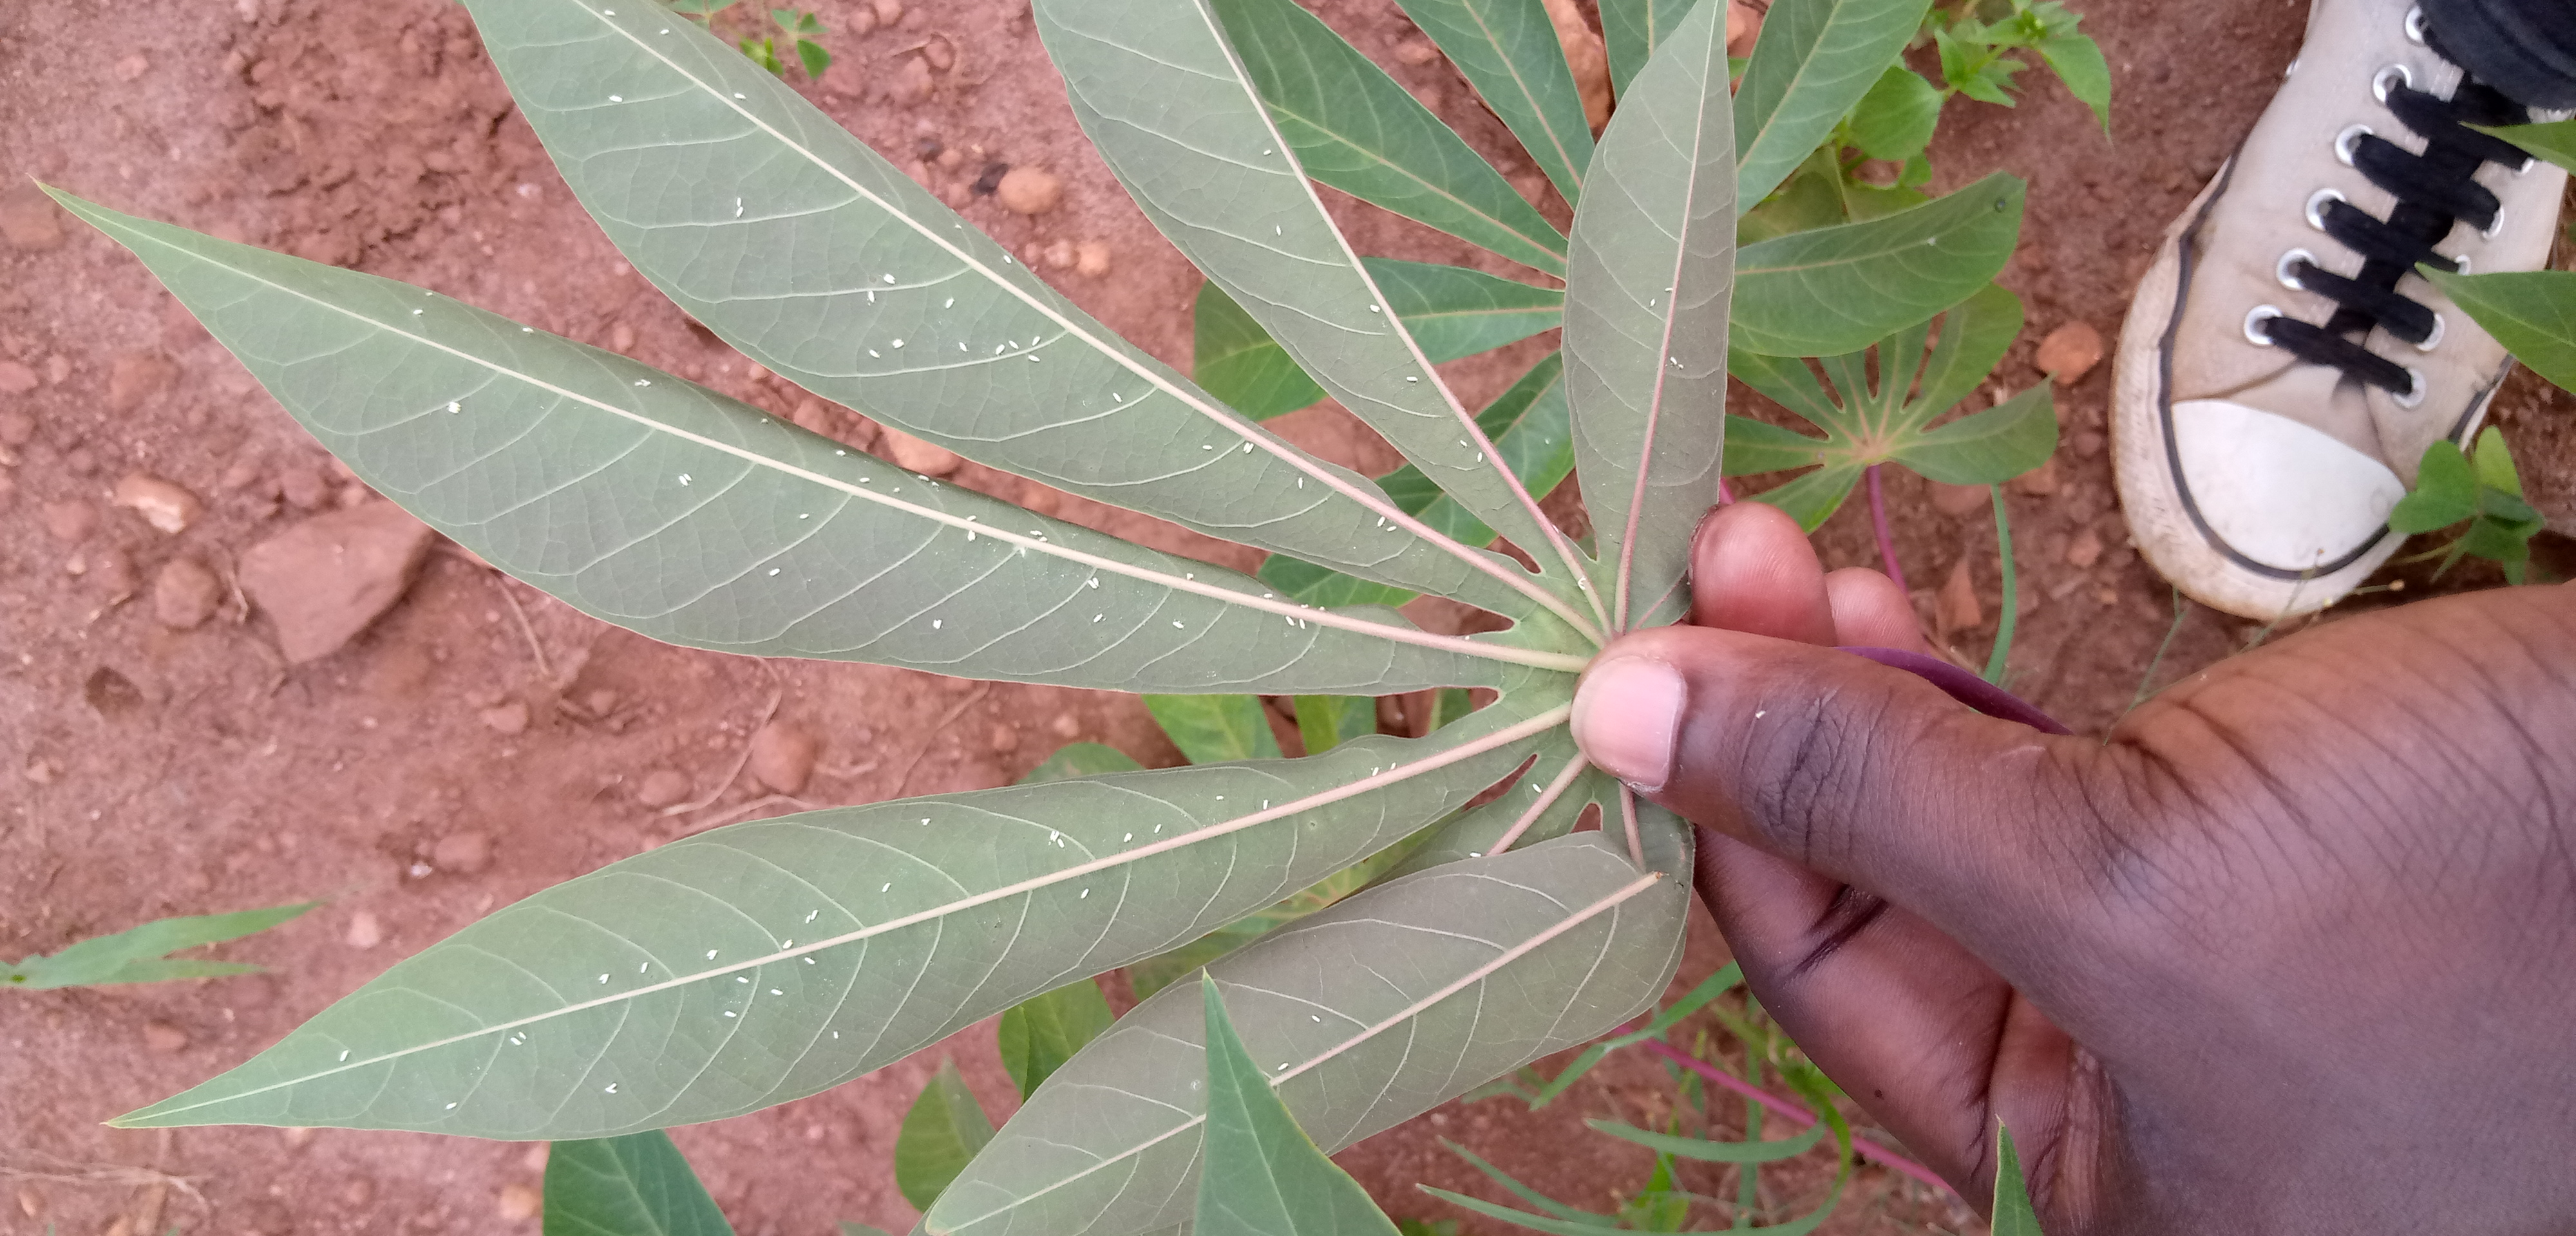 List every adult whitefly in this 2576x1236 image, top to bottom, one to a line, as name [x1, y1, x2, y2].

whitefly [603, 8, 616, 17]
whitefly [659, 28, 670, 35]
whitefly [734, 91, 747, 100]
whitefly [607, 94, 623, 102]
whitefly [1262, 149, 1273, 157]
whitefly [735, 195, 743, 207]
whitefly [735, 206, 744, 219]
whitefly [1274, 223, 1284, 237]
whitefly [1003, 254, 1012, 264]
whitefly [885, 272, 895, 280]
whitefly [883, 276, 896, 283]
whitefly [1663, 285, 1674, 292]
whitefly [867, 288, 876, 303]
whitefly [424, 290, 434, 298]
whitefly [945, 296, 956, 310]
whitefly [1649, 297, 1656, 308]
whitefly [1369, 303, 1381, 314]
whitefly [412, 307, 424, 316]
whitefly [522, 324, 534, 334]
whitefly [1031, 335, 1041, 346]
whitefly [891, 338, 902, 344]
whitefly [1009, 339, 1019, 350]
whitefly [958, 340, 968, 353]
whitefly [895, 341, 905, 348]
whitefly [995, 343, 1006, 355]
whitefly [867, 347, 881, 359]
whitefly [1027, 354, 1041, 362]
whitefly [1669, 355, 1677, 366]
whitefly [1405, 375, 1419, 382]
whitefly [634, 380, 643, 387]
whitefly [643, 380, 652, 389]
whitefly [1112, 391, 1122, 404]
whitefly [448, 400, 461, 408]
whitefly [447, 407, 458, 415]
whitefly [760, 417, 770, 424]
whitefly [1459, 438, 1468, 448]
whitefly [1243, 441, 1250, 451]
whitefly [1246, 442, 1255, 455]
whitefly [1200, 444, 1214, 451]
whitefly [835, 448, 846, 457]
whitefly [1476, 451, 1483, 464]
whitefly [683, 473, 692, 482]
whitefly [917, 474, 929, 482]
whitefly [678, 474, 688, 487]
whitefly [859, 476, 871, 485]
whitefly [1297, 476, 1303, 492]
whitefly [932, 480, 940, 489]
whitefly [893, 487, 902, 494]
whitefly [799, 512, 810, 521]
whitefly [966, 514, 977, 522]
whitefly [1375, 514, 1385, 529]
whitefly [1386, 525, 1399, 533]
whitefly [1030, 527, 1043, 537]
whitefly [966, 529, 976, 542]
whitefly [1039, 536, 1048, 542]
whitefly [769, 566, 781, 576]
whitefly [1185, 571, 1195, 581]
whitefly [1577, 576, 1586, 591]
whitefly [1092, 577, 1100, 588]
whitefly [1086, 579, 1098, 590]
whitefly [1263, 592, 1274, 599]
whitefly [1092, 612, 1104, 624]
whitefly [1284, 615, 1295, 627]
whitefly [933, 617, 942, 630]
whitefly [1298, 617, 1307, 630]
whitefly [1171, 619, 1184, 630]
whitefly [1389, 761, 1398, 771]
whitefly [1371, 765, 1381, 777]
whitefly [1532, 782, 1542, 794]
whitefly [1215, 793, 1225, 802]
whitefly [1262, 798, 1270, 810]
whitefly [920, 816, 932, 828]
whitefly [1153, 823, 1163, 835]
whitefly [1048, 830, 1055, 841]
whitefly [1054, 830, 1061, 842]
whitefly [1123, 831, 1133, 845]
whitefly [1056, 838, 1065, 850]
whitefly [1469, 851, 1483, 859]
whitefly [880, 881, 893, 894]
whitefly [1080, 888, 1090, 900]
whitefly [811, 909, 820, 921]
whitefly [805, 914, 811, 924]
whitefly [782, 939, 793, 950]
whitefly [706, 949, 719, 962]
whitefly [803, 956, 816, 966]
whitefly [641, 961, 649, 974]
whitefly [599, 972, 610, 986]
whitefly [736, 975, 750, 984]
whitefly [770, 988, 784, 997]
whitefly [724, 1009, 737, 1018]
whitefly [1310, 1012, 1322, 1025]
whitefly [833, 1029, 840, 1040]
whitefly [518, 1030, 528, 1041]
whitefly [509, 1036, 524, 1046]
whitefly [339, 1049, 349, 1062]
whitefly [1276, 1060, 1290, 1072]
whitefly [603, 1082, 617, 1094]
whitefly [444, 1101, 458, 1111]